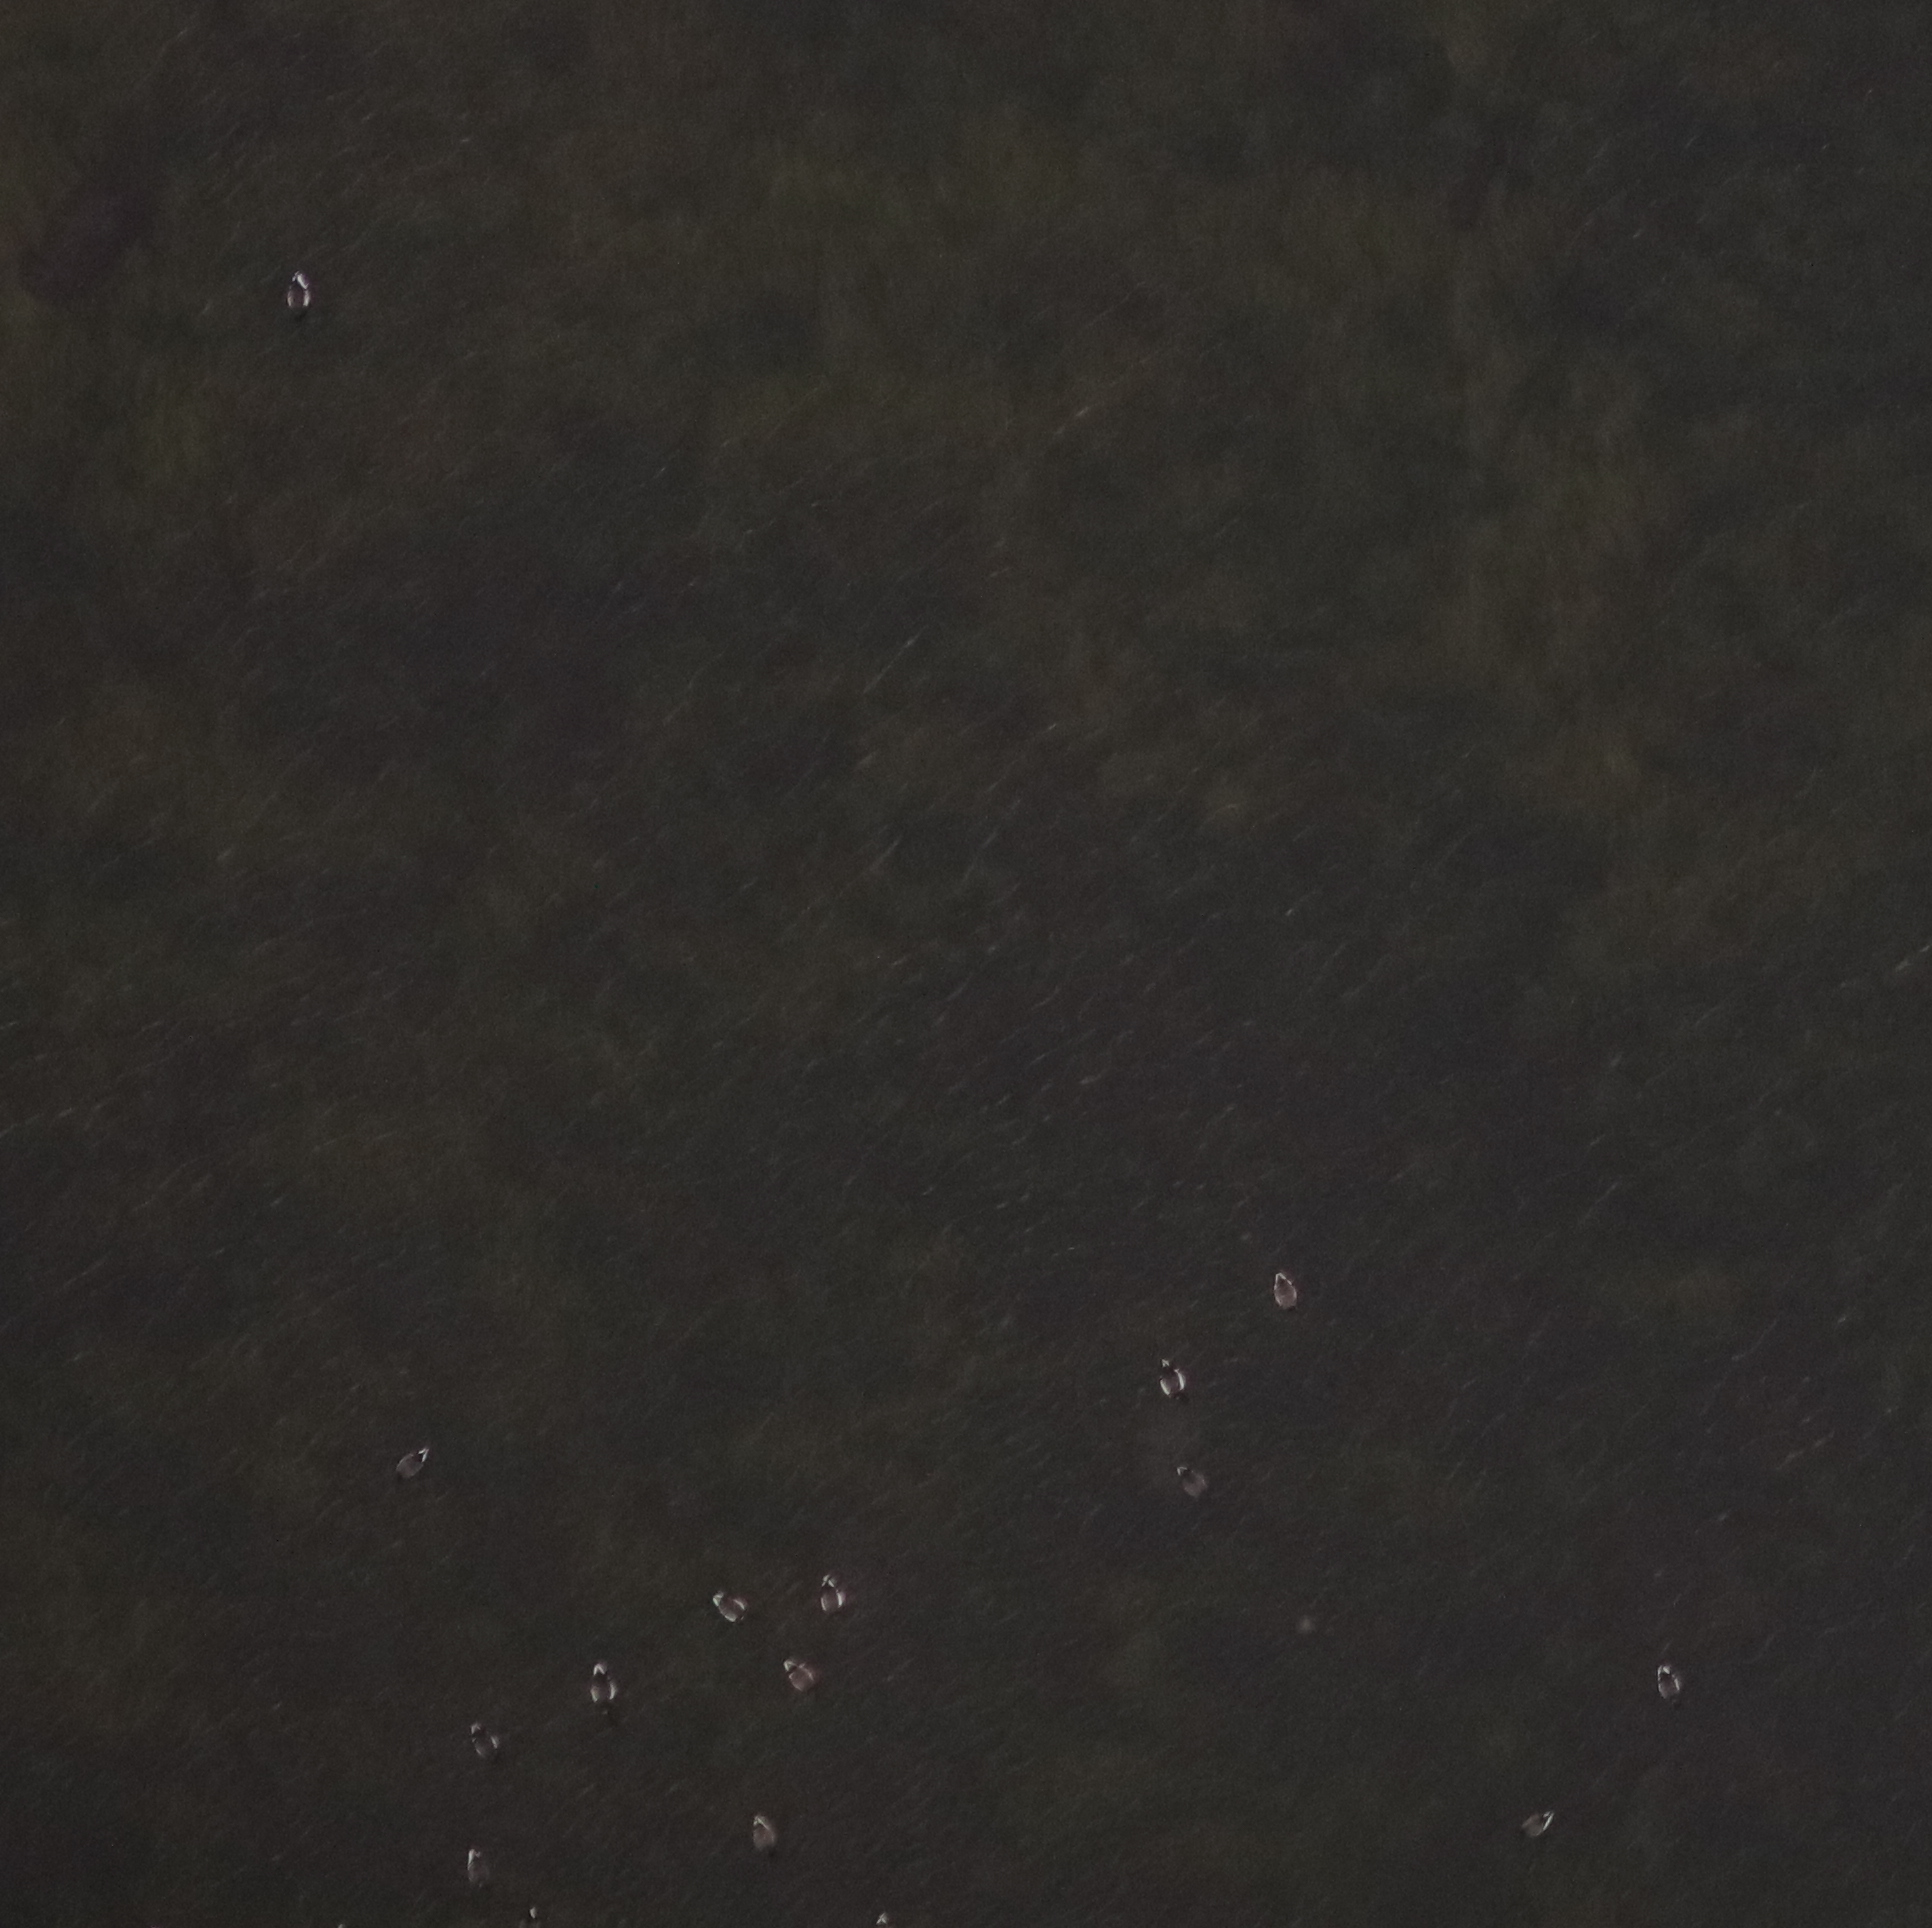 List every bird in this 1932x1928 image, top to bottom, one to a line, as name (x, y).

brant (299, 296)
brant (1286, 1292)
brant (1171, 1380)
brant (410, 1466)
brant (1193, 1481)
brant (831, 1597)
brant (729, 1606)
brant (801, 1675)
brant (1670, 1683)
brant (603, 1687)
brant (485, 1741)
brant (1535, 1823)
brant (764, 1836)
brant (477, 1873)